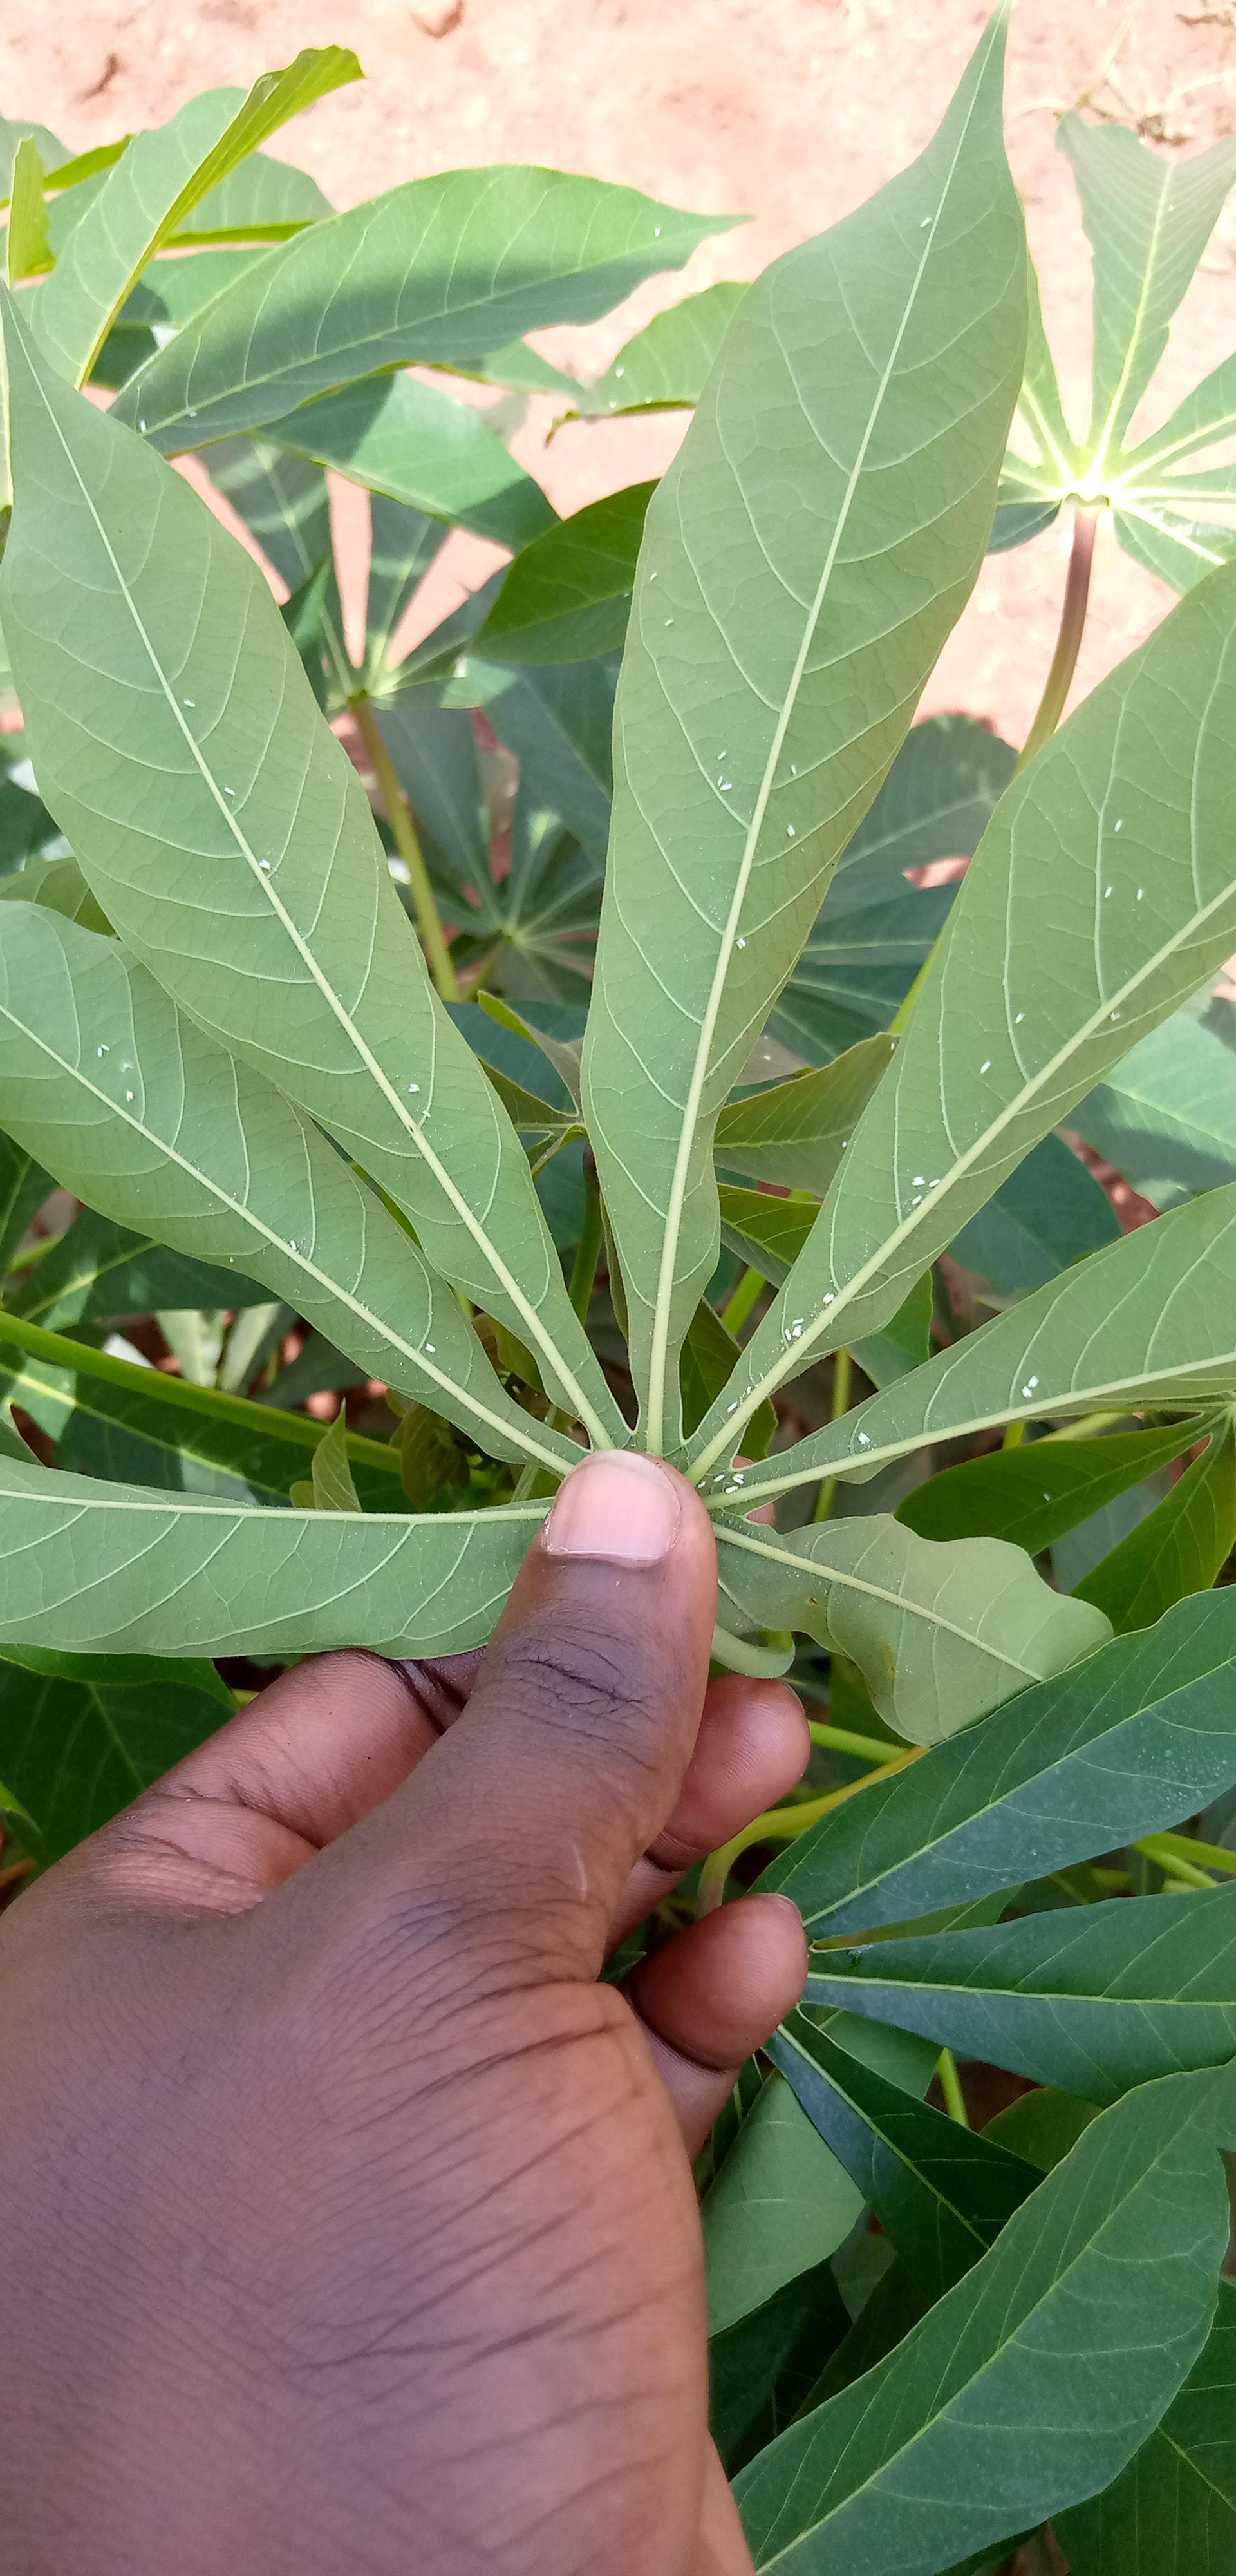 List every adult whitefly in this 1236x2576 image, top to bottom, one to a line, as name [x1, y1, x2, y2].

whitefly [918, 214, 933, 231]
whitefly [653, 225, 663, 240]
whitefly [613, 366, 626, 379]
whitefly [138, 417, 149, 434]
whitefly [648, 572, 660, 583]
whitefly [662, 617, 673, 629]
whitefly [182, 697, 197, 710]
whitefly [716, 750, 728, 763]
whitefly [789, 762, 798, 777]
whitefly [716, 775, 724, 786]
whitefly [720, 782, 736, 793]
whitefly [222, 786, 236, 798]
whitefly [1113, 818, 1123, 835]
whitefly [785, 823, 798, 841]
whitefly [257, 858, 272, 873]
whitefly [1101, 884, 1112, 900]
whitefly [1135, 887, 1145, 904]
whitefly [735, 936, 748, 950]
whitefly [1014, 1010, 1025, 1025]
whitefly [890, 1041, 897, 1051]
whitefly [100, 1043, 113, 1052]
whitefly [97, 1046, 103, 1059]
whitefly [762, 1054, 773, 1060]
whitefly [977, 1059, 991, 1076]
whitefly [119, 1060, 133, 1075]
whitefly [406, 1082, 424, 1094]
whitefly [125, 1088, 135, 1104]
whitefly [420, 1109, 433, 1119]
whitefly [841, 1139, 848, 1150]
whitefly [910, 1175, 926, 1181]
whitefly [927, 1179, 940, 1189]
whitefly [911, 1180, 926, 1188]
whitefly [911, 1195, 924, 1207]
whitefly [289, 1238, 299, 1251]
whitefly [789, 1318, 807, 1326]
whitefly [791, 1325, 803, 1337]
whitefly [783, 1328, 792, 1342]
whitefly [421, 1341, 441, 1356]
whitefly [1026, 1374, 1040, 1388]
whitefly [1020, 1385, 1035, 1399]
whitefly [726, 1401, 739, 1415]
whitefly [856, 1430, 872, 1447]
whitefly [733, 1472, 748, 1481]
whitefly [715, 1473, 726, 1484]
whitefly [731, 1476, 744, 1486]
whitefly [697, 1480, 707, 1490]
whitefly [724, 1484, 739, 1494]
whitefly [1041, 1491, 1052, 1503]